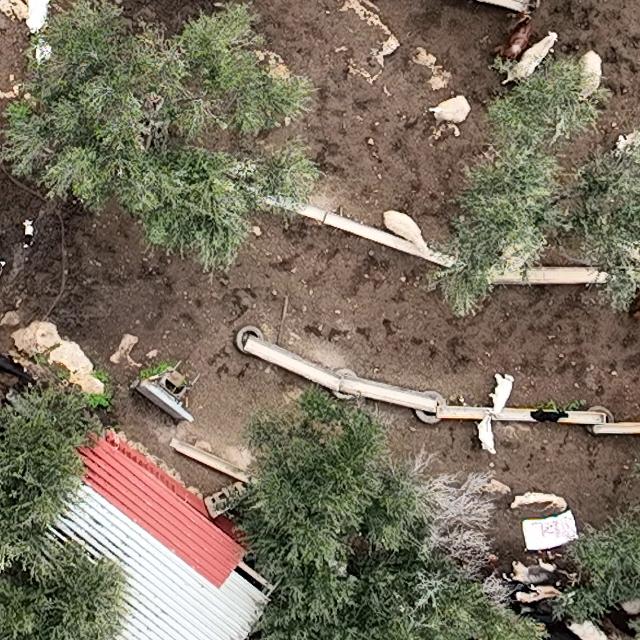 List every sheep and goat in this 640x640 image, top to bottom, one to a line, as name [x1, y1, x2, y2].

goat [25, 0, 48, 36]
sheep [500, 14, 532, 58]
sheep [502, 30, 557, 84]
sheep [576, 50, 602, 101]
sheep [428, 95, 473, 123]
sheep [381, 210, 429, 254]
goat [22, 221, 33, 247]
goat [0, 261, 5, 283]
goat [0, 350, 40, 382]
goat [29, 364, 66, 391]
goat [491, 374, 514, 416]
goat [7, 388, 56, 425]
goat [477, 409, 496, 455]
goat [530, 410, 568, 422]
goat [508, 559, 576, 580]
goat [497, 578, 539, 595]
goat [515, 585, 574, 603]
sheep [618, 597, 639, 615]
goat [519, 603, 558, 623]
goat [563, 619, 603, 638]